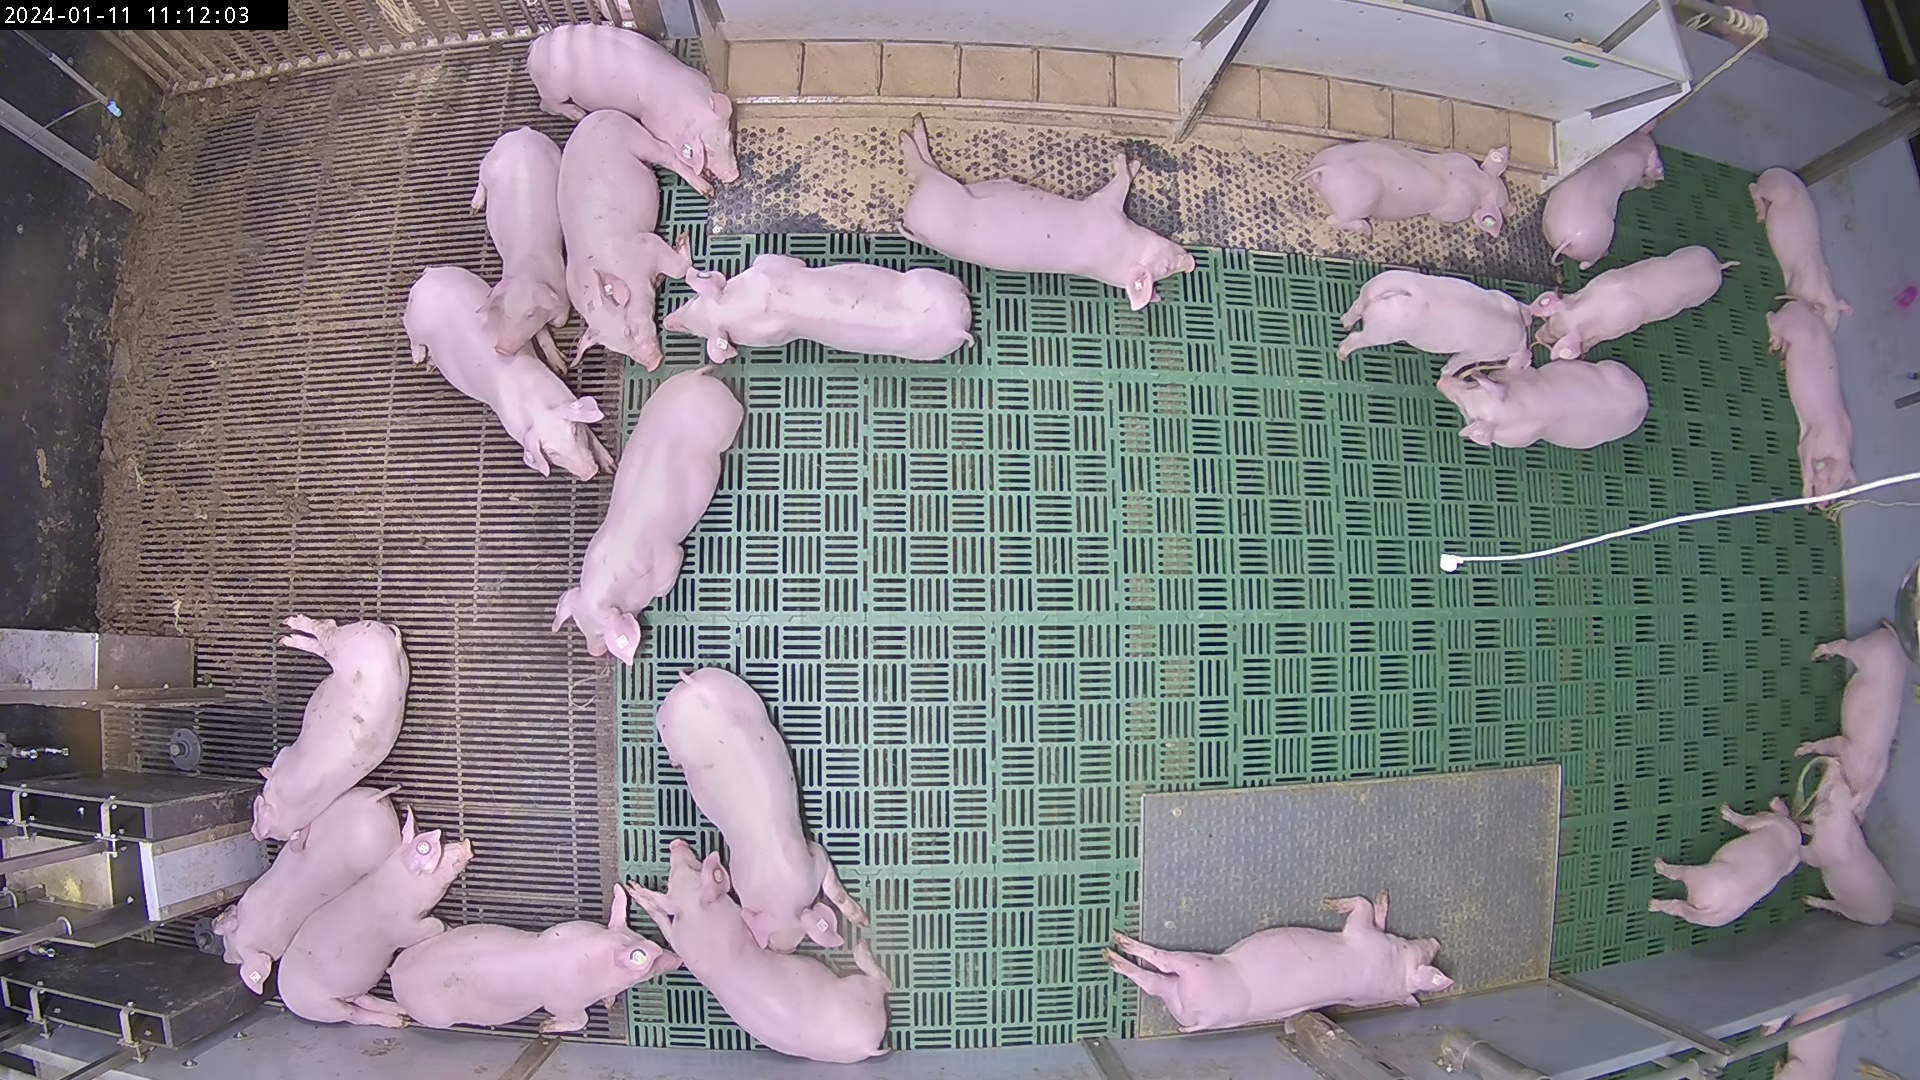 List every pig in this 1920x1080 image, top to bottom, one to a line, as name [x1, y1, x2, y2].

pig [1710, 1, 1773, 56]
pig [524, 11, 741, 184]
pig [555, 110, 712, 371]
pig [894, 112, 1193, 315]
pig [1542, 118, 1665, 272]
pig [469, 122, 572, 358]
pig [1295, 141, 1518, 241]
pig [1749, 167, 1854, 335]
pig [1530, 243, 1739, 361]
pig [661, 254, 977, 365]
pig [403, 265, 620, 483]
pig [1333, 268, 1533, 377]
pig [1767, 295, 1858, 512]
pig [1436, 359, 1649, 451]
pig [549, 361, 745, 668]
pig [249, 612, 413, 854]
pig [1793, 619, 1906, 827]
pig [656, 667, 867, 956]
pig [1798, 757, 1893, 928]
pig [209, 785, 403, 996]
pig [1646, 795, 1805, 929]
pig [273, 806, 477, 1029]
pig [626, 838, 894, 1063]
pig [381, 881, 682, 1033]
pig [1106, 886, 1455, 1035]
pig [1770, 990, 1855, 1080]